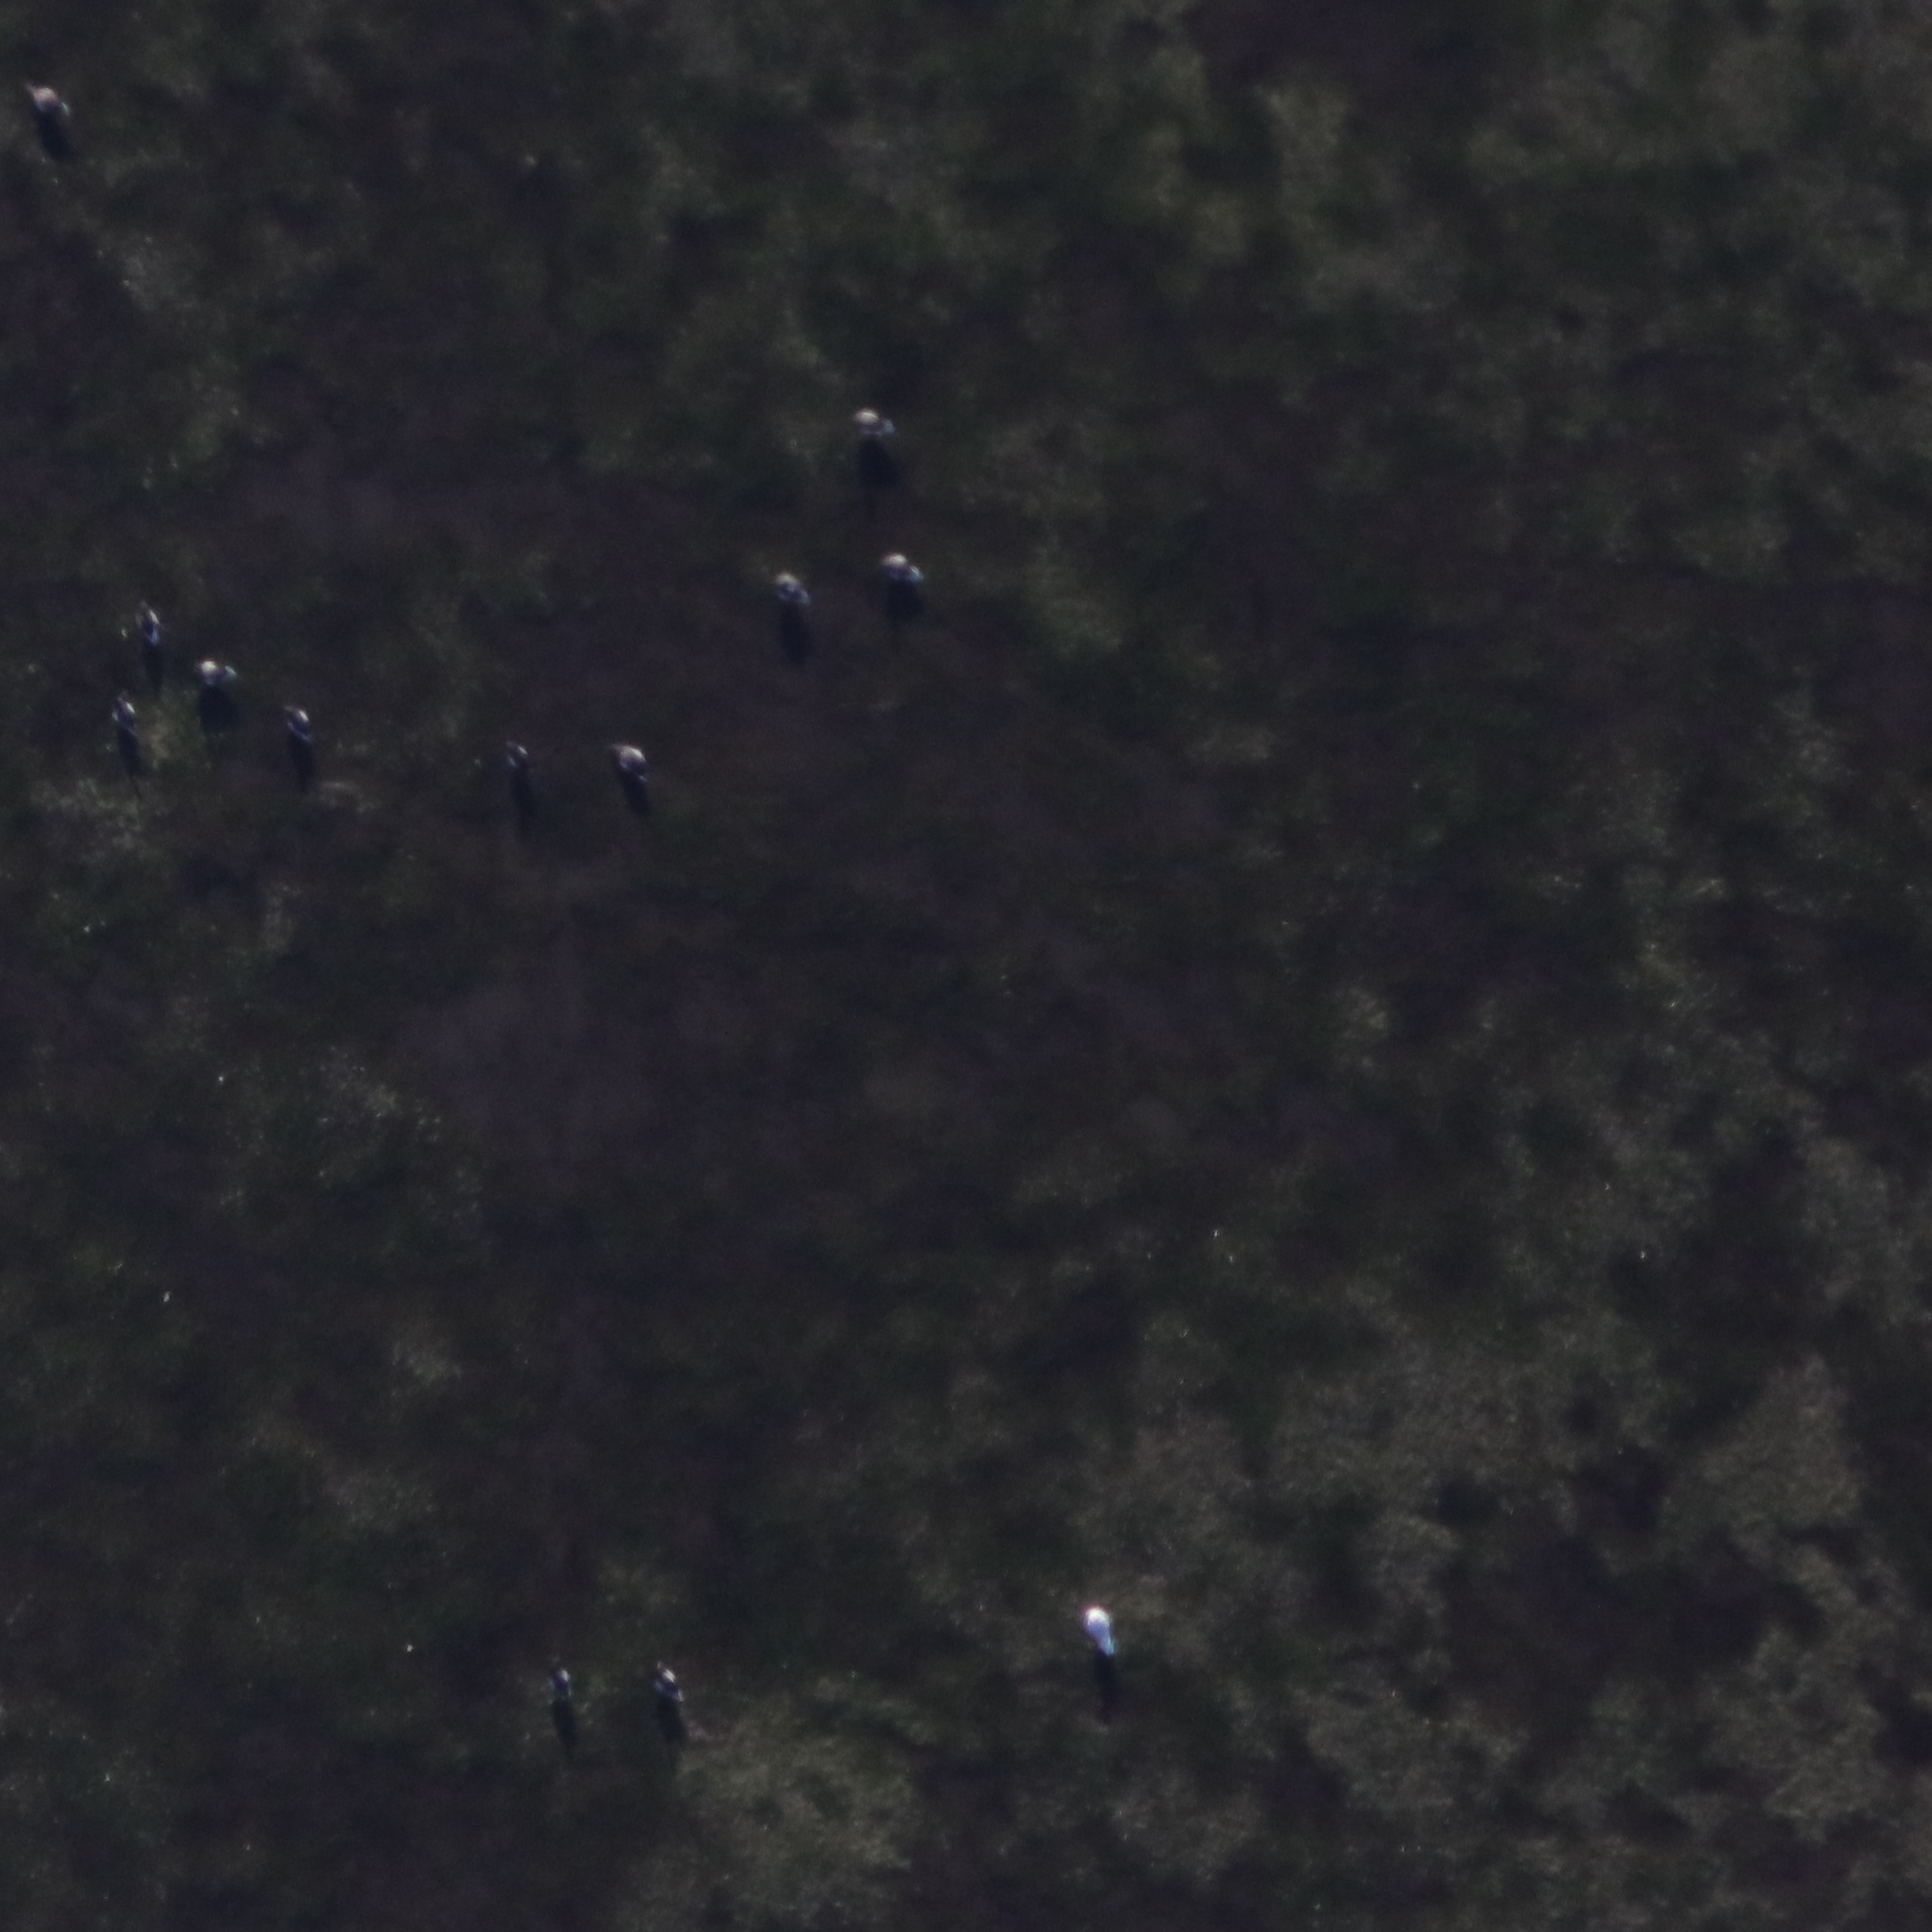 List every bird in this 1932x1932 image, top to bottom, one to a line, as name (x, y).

brant (47, 103)
brant (874, 428)
brant (903, 563)
brant (786, 591)
brant (144, 621)
brant (219, 672)
brant (118, 717)
brant (295, 725)
brant (515, 756)
brant (630, 762)
gull (1102, 1634)
brant (562, 1679)
brant (668, 1683)